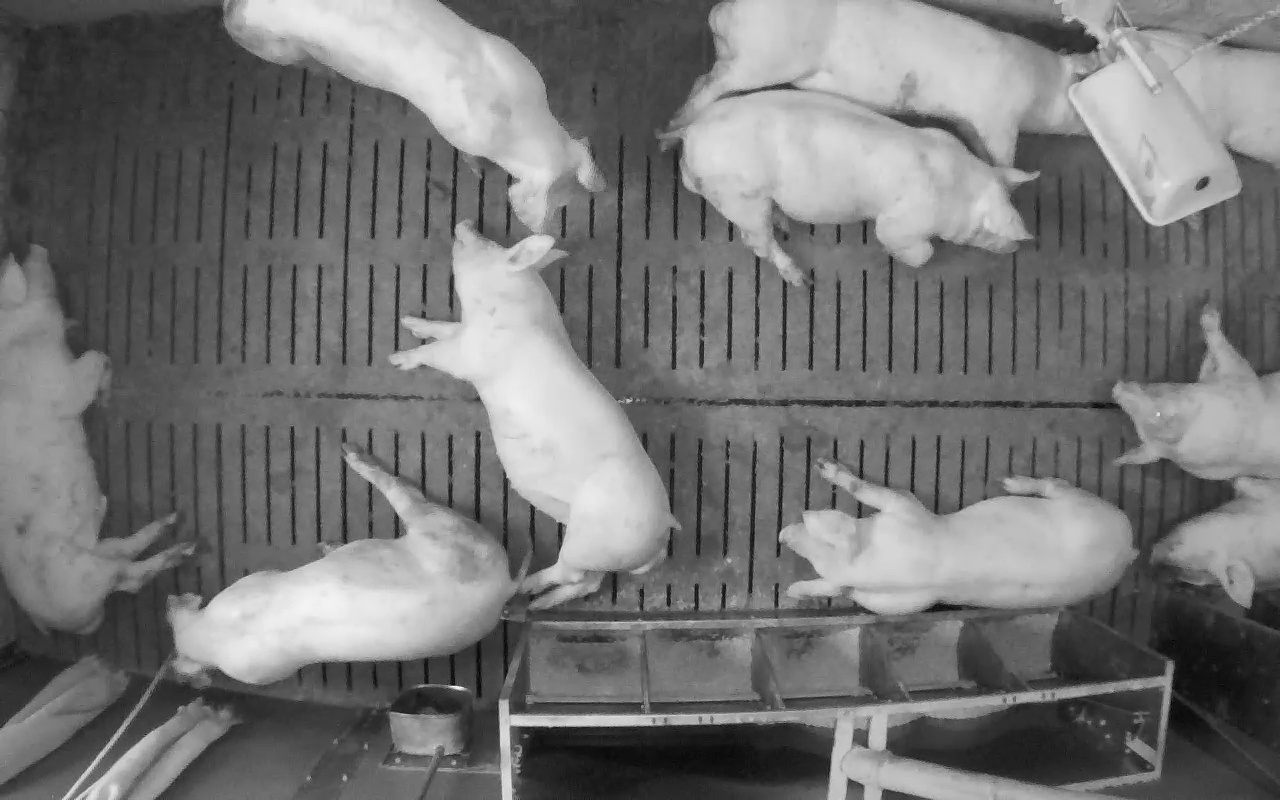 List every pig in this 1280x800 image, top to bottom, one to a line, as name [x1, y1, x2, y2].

pig [220, 0, 609, 236]
pig [658, 2, 1100, 168]
pig [1098, 28, 1279, 170]
pig [652, 88, 1040, 290]
pig [385, 217, 682, 616]
pig [0, 244, 201, 642]
pig [1111, 305, 1278, 484]
pig [160, 442, 535, 690]
pig [773, 453, 1140, 619]
pig [1144, 473, 1279, 609]